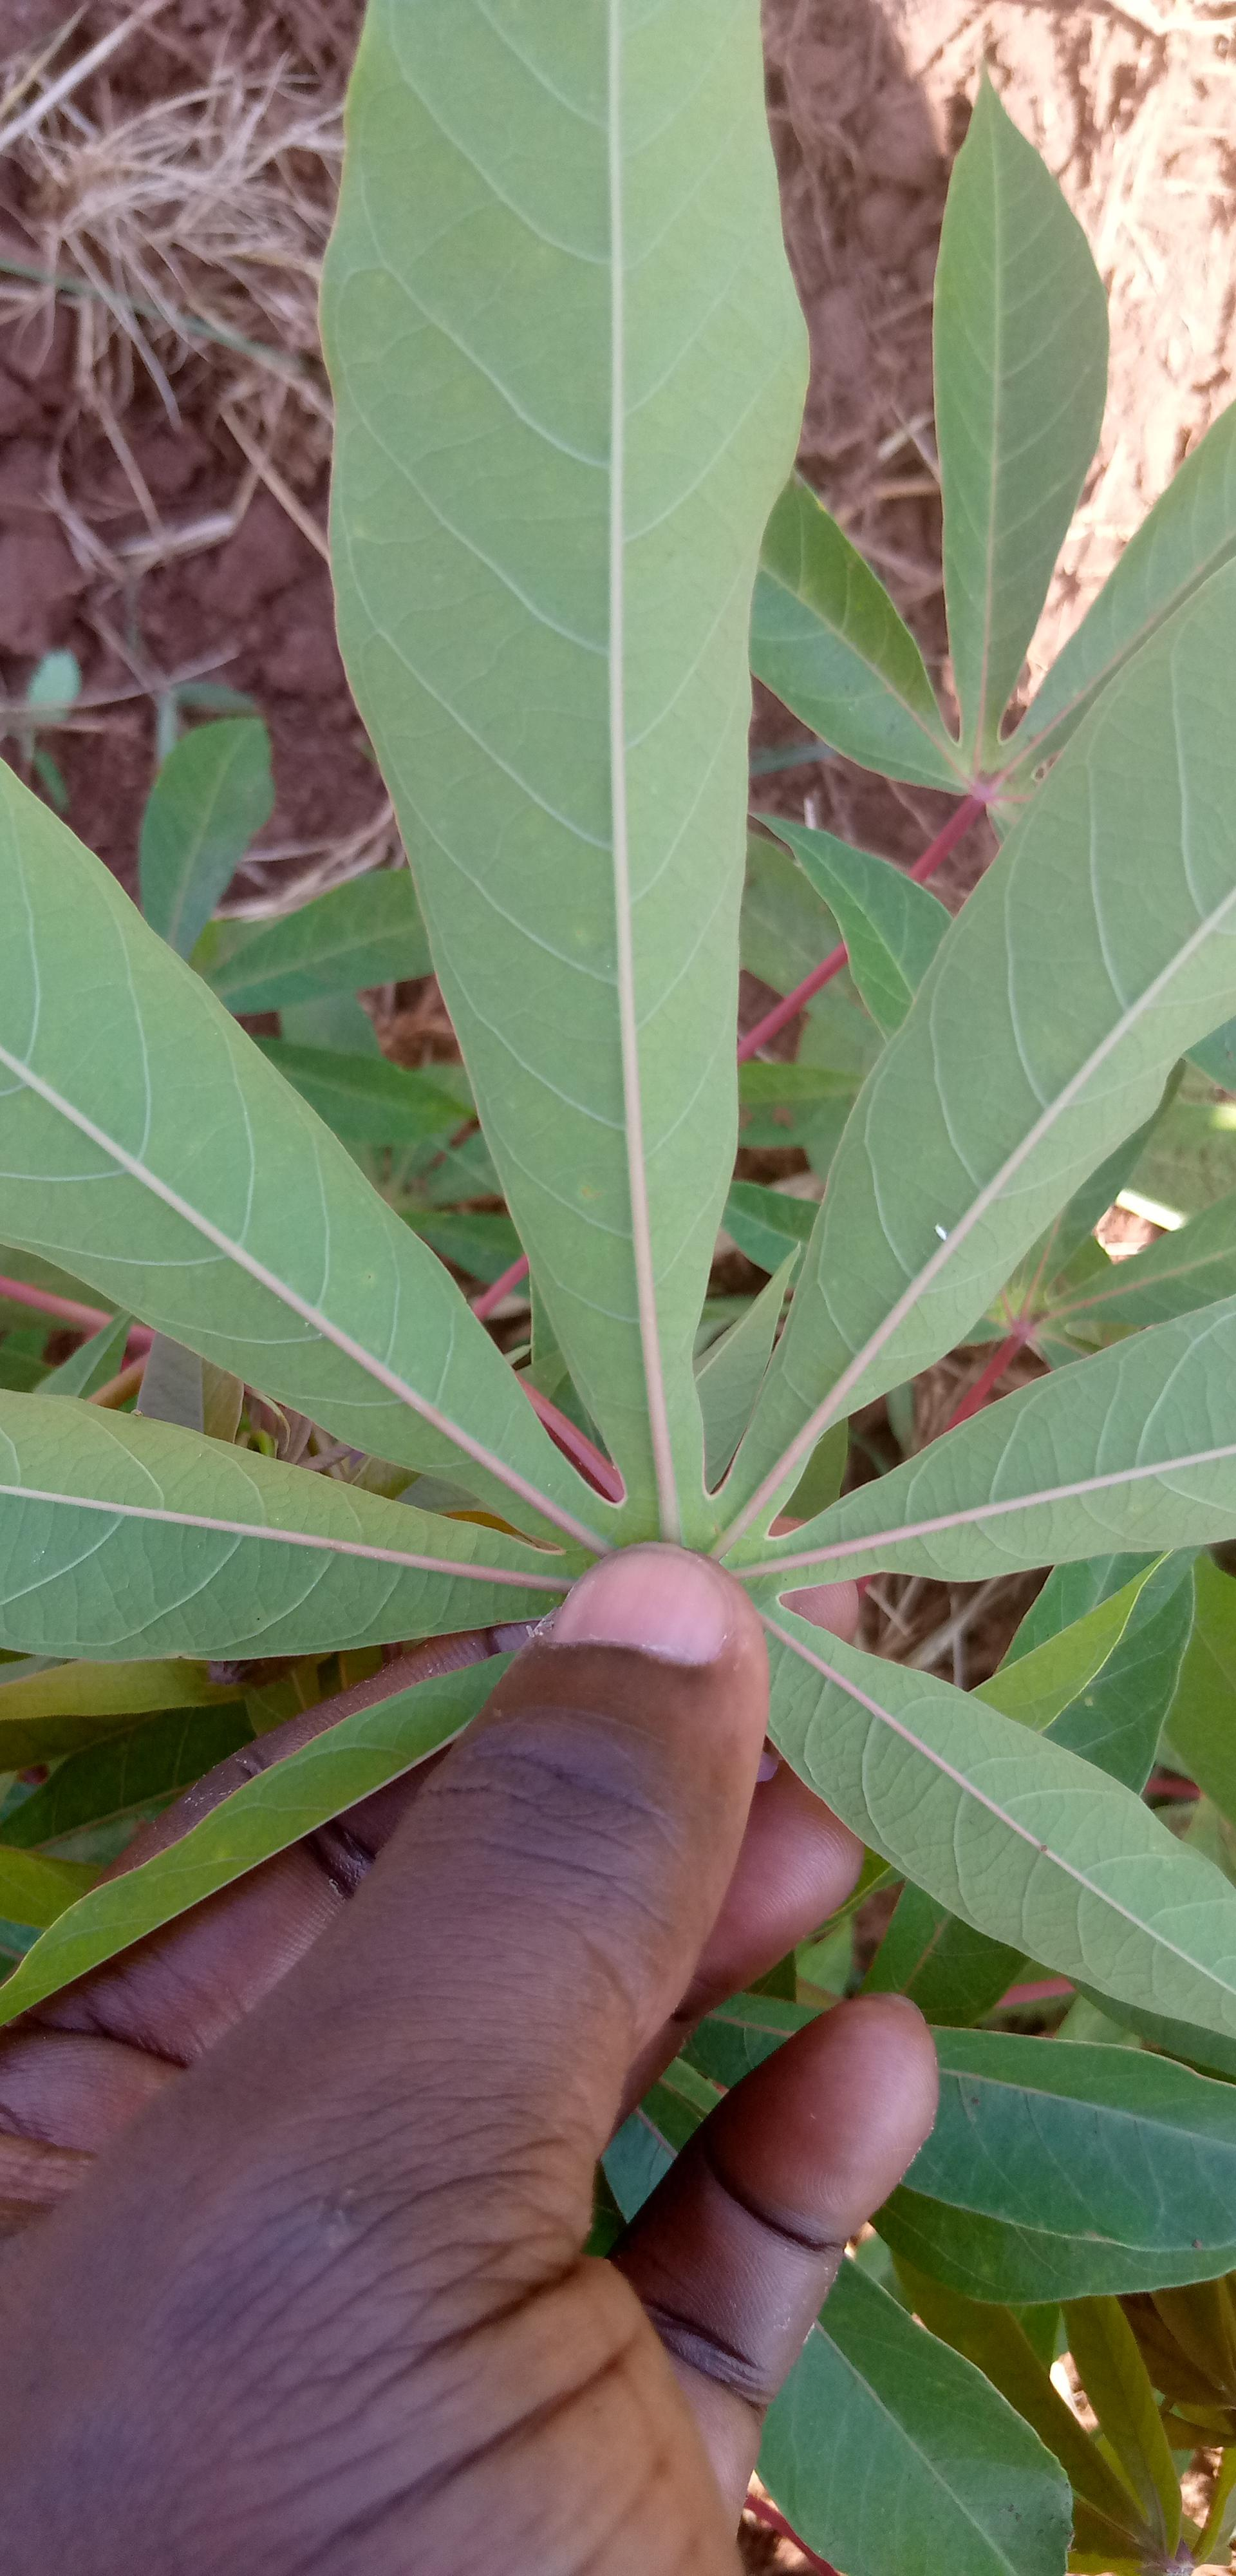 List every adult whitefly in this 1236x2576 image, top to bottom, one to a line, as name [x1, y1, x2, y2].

whitefly [933, 1220, 950, 1243]